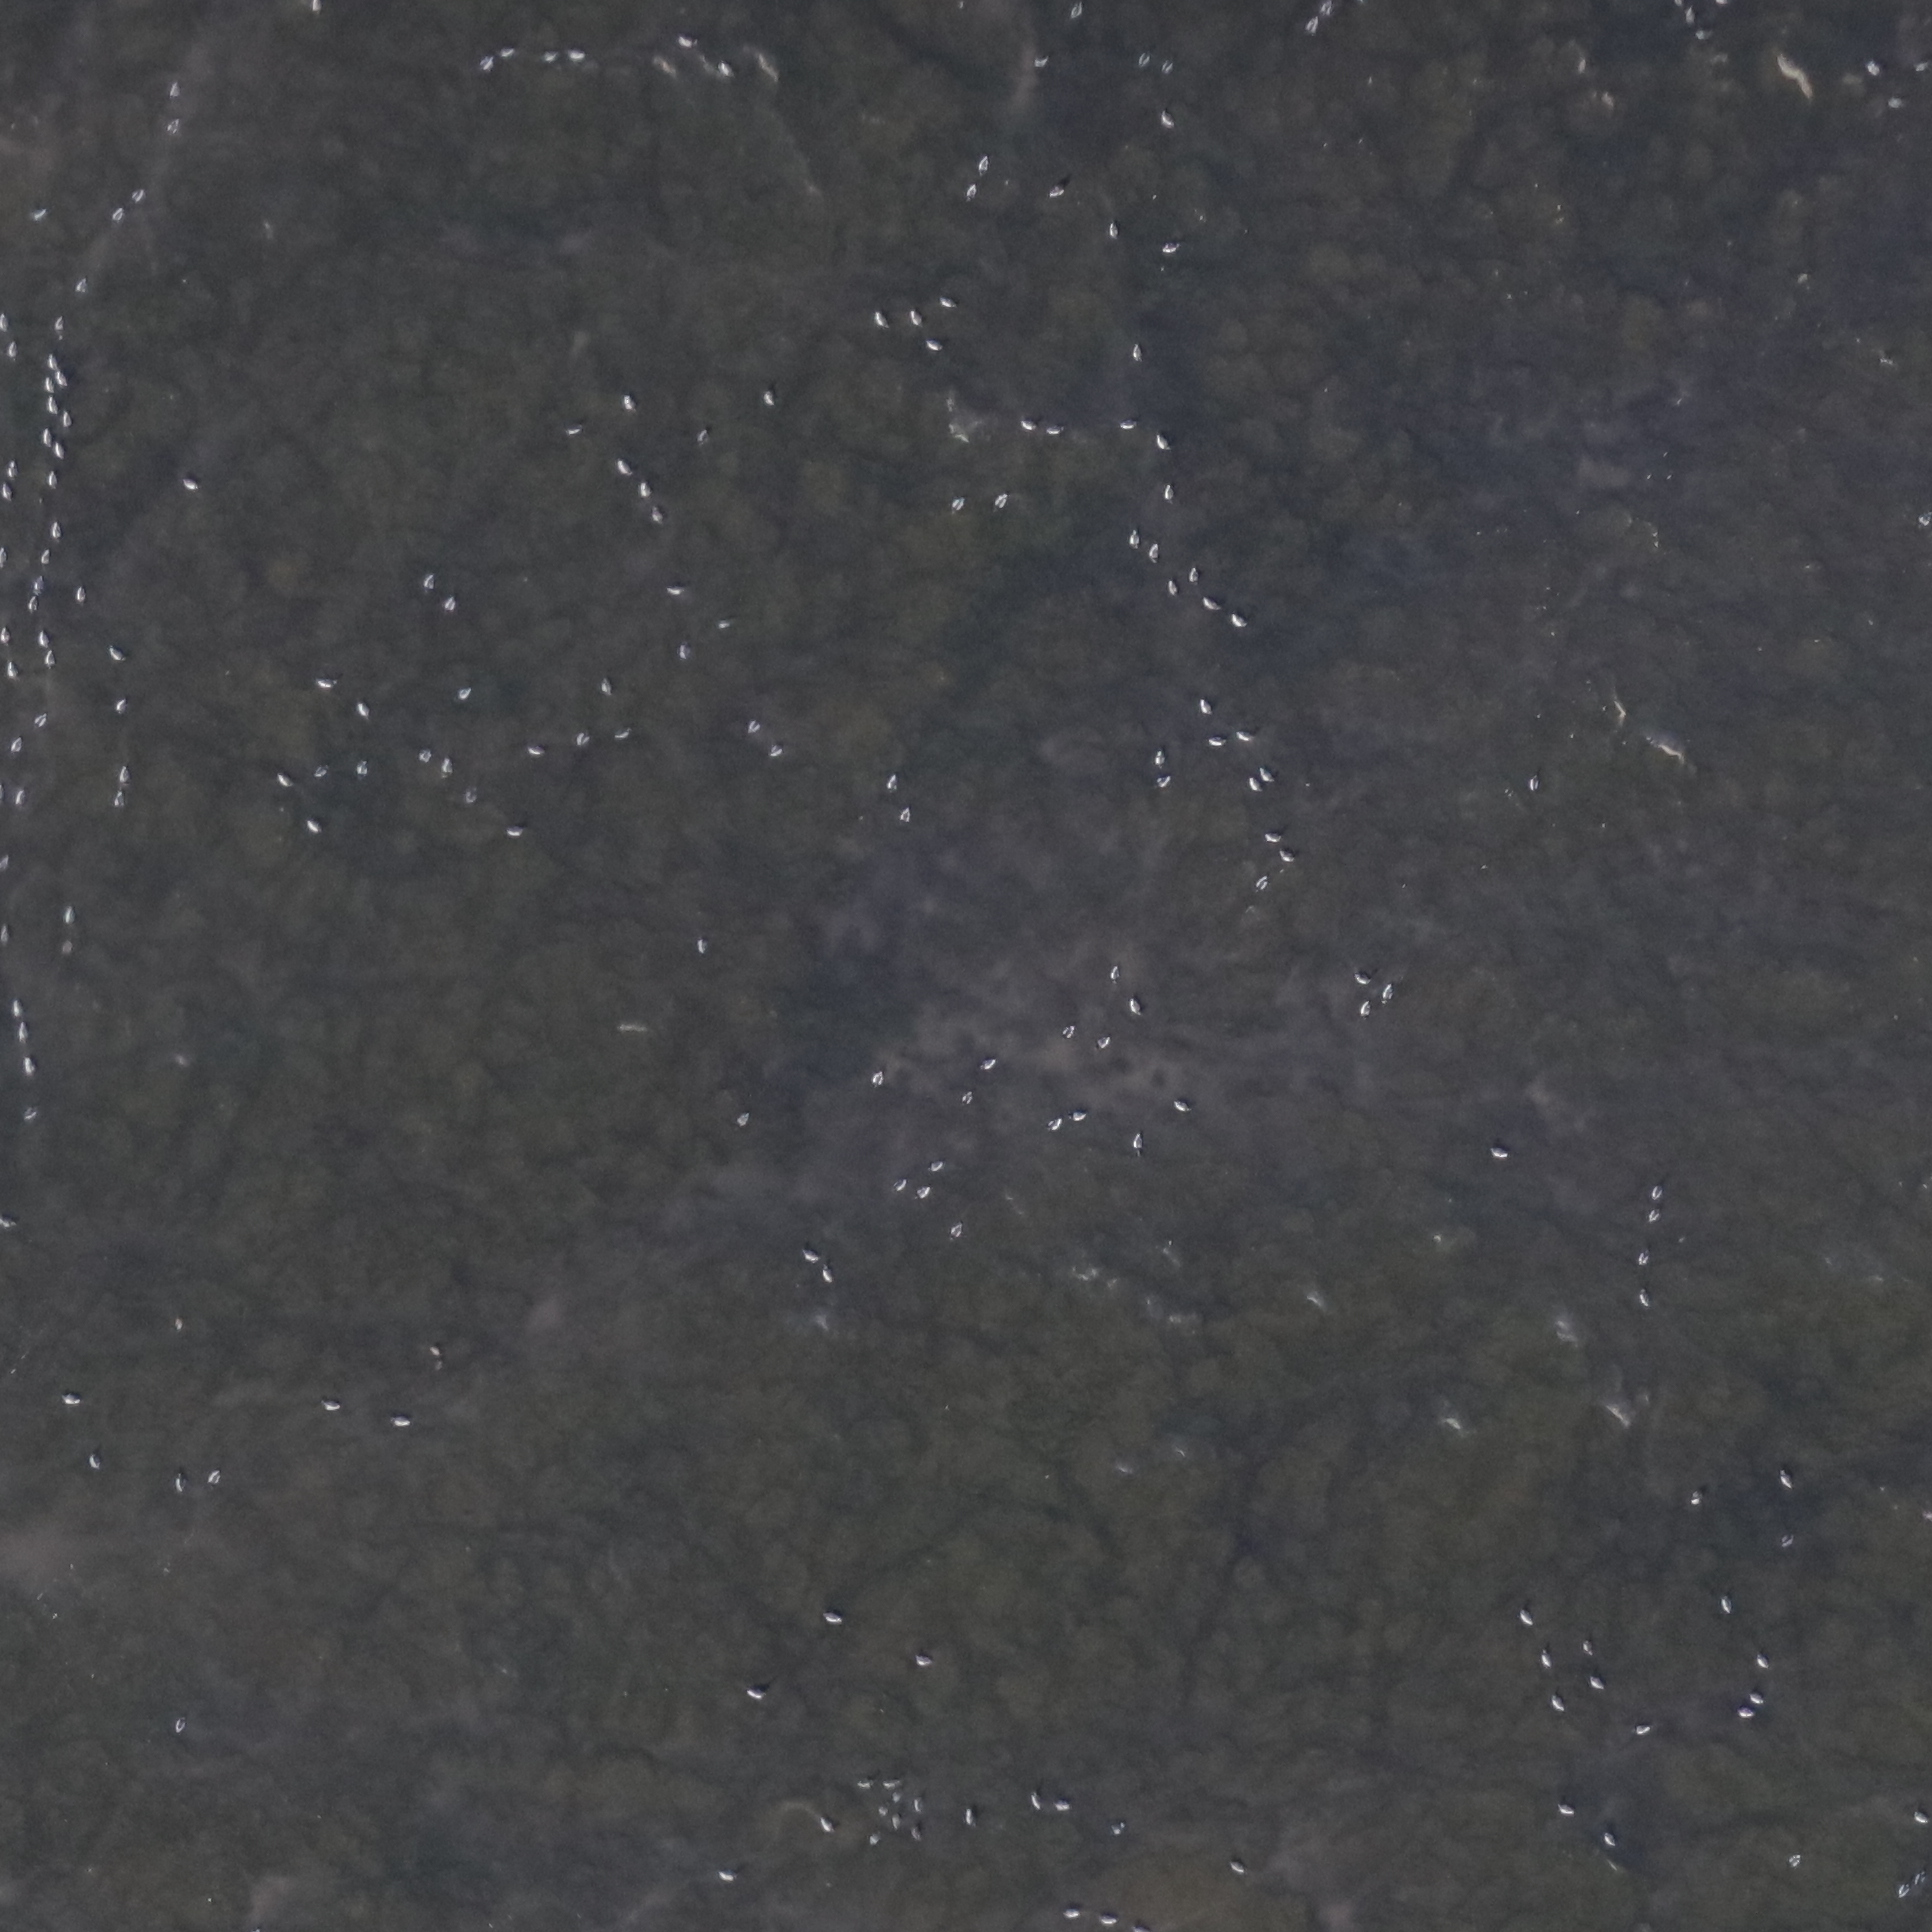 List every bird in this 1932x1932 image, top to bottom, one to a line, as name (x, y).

brant (1676, 2)
brant (1720, 2)
brant (315, 3)
brant (1325, 7)
brant (1078, 14)
brant (1692, 18)
brant (1312, 29)
brant (686, 34)
brant (1703, 35)
brant (508, 50)
brant (551, 57)
brant (1036, 60)
brant (572, 61)
brant (1146, 61)
brant (1920, 62)
brant (488, 66)
brant (1871, 67)
brant (1173, 70)
brant (731, 75)
brant (175, 90)
brant (1899, 102)
brant (1167, 115)
brant (170, 130)
brant (984, 165)
brant (977, 188)
brant (1063, 190)
brant (140, 196)
brant (41, 214)
brant (116, 216)
brant (1115, 230)
brant (1171, 247)
brant (79, 284)
brant (946, 297)
brant (884, 315)
brant (911, 315)
brant (3, 320)
brant (62, 331)
brant (935, 342)
brant (1138, 348)
brant (17, 349)
brant (56, 365)
brant (63, 381)
brant (43, 385)
brant (768, 395)
brant (57, 402)
brant (633, 403)
brant (72, 417)
brant (1127, 422)
brant (1030, 424)
brant (573, 431)
brant (1051, 431)
brant (702, 436)
brant (46, 437)
brant (1159, 441)
brant (66, 450)
brant (619, 464)
brant (15, 468)
brant (60, 475)
brant (192, 485)
brant (646, 490)
brant (1171, 490)
brant (10, 491)
brant (1003, 493)
brant (957, 502)
brant (661, 508)
brant (1926, 518)
brant (61, 526)
brant (1133, 534)
brant (1153, 549)
brant (47, 559)
brant (1198, 574)
brant (427, 579)
brant (47, 585)
brant (673, 586)
brant (1172, 589)
brant (81, 595)
brant (446, 602)
brant (39, 605)
brant (1209, 605)
brant (1234, 620)
brant (717, 624)
brant (3, 633)
brant (45, 641)
brant (682, 648)
brant (120, 653)
brant (58, 661)
brant (15, 671)
brant (323, 681)
brant (607, 688)
brant (464, 691)
brant (363, 705)
brant (121, 706)
brant (1206, 708)
brant (43, 718)
brant (753, 728)
brant (629, 732)
brant (587, 737)
brant (1245, 741)
brant (18, 742)
brant (1215, 744)
brant (542, 750)
brant (775, 750)
brant (426, 752)
brant (1156, 762)
brant (361, 763)
brant (447, 766)
brant (1268, 775)
brant (317, 776)
brant (1168, 778)
brant (126, 780)
brant (281, 780)
brant (1534, 780)
brant (1253, 781)
brant (892, 782)
brant (475, 791)
brant (19, 795)
brant (120, 810)
brant (904, 818)
brant (312, 826)
brant (516, 829)
brant (1273, 844)
brant (1290, 860)
brant (5, 868)
brant (1256, 884)
brant (73, 917)
brant (8, 936)
brant (700, 947)
brant (72, 953)
brant (1368, 978)
brant (1112, 980)
brant (1389, 994)
brant (1136, 1006)
brant (21, 1011)
brant (1366, 1014)
brant (1070, 1031)
brant (26, 1034)
brant (1104, 1039)
brant (988, 1064)
brant (27, 1070)
brant (879, 1082)
brant (970, 1098)
brant (1178, 1109)
brant (36, 1114)
brant (1084, 1114)
brant (743, 1115)
brant (1056, 1128)
brant (1138, 1147)
brant (1494, 1156)
brant (934, 1171)
brant (903, 1180)
brant (926, 1196)
brant (1659, 1197)
brant (1658, 1223)
brant (958, 1229)
brant (813, 1253)
brant (1643, 1263)
brant (828, 1275)
brant (1646, 1295)
brant (179, 1322)
brant (433, 1349)
brant (440, 1367)
brant (78, 1398)
brant (330, 1404)
brant (404, 1422)
brant (97, 1459)
brant (1790, 1474)
brant (212, 1479)
brant (184, 1489)
brant (1697, 1497)
brant (1790, 1538)
brant (1726, 1609)
brant (833, 1617)
brant (1524, 1617)
brant (1594, 1646)
brant (926, 1659)
brant (1546, 1661)
brant (1766, 1663)
brant (1600, 1684)
brant (761, 1696)
brant (1762, 1696)
brant (1556, 1711)
brant (1749, 1717)
brant (181, 1726)
brant (1644, 1728)
brant (898, 1775)
brant (867, 1784)
brant (929, 1797)
brant (1039, 1798)
brant (901, 1800)
brant (1068, 1802)
brant (884, 1811)
brant (1571, 1812)
brant (1924, 1819)
brant (975, 1820)
brant (899, 1823)
brant (1126, 1823)
brant (825, 1824)
brant (924, 1829)
brant (876, 1838)
brant (1614, 1843)
brant (1800, 1862)
brant (1239, 1866)
brant (731, 1875)
brant (1920, 1886)
brant (1904, 1894)
brant (1071, 1912)
brant (1118, 1918)